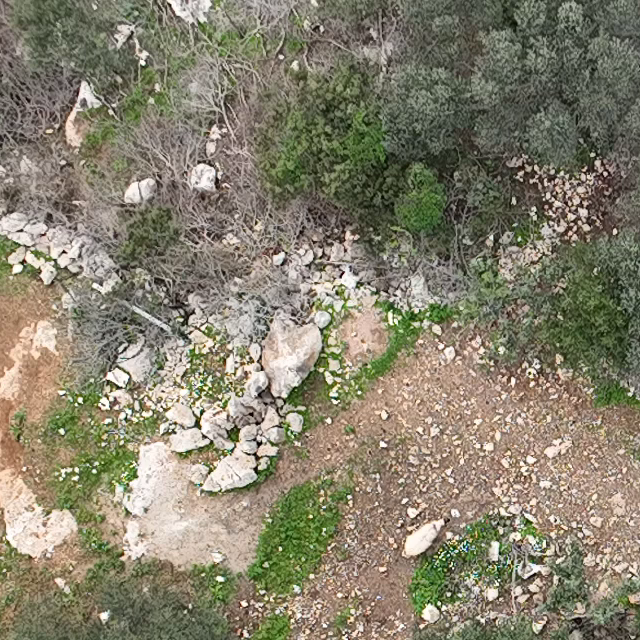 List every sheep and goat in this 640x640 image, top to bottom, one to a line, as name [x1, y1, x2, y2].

sheep [402, 520, 451, 559]